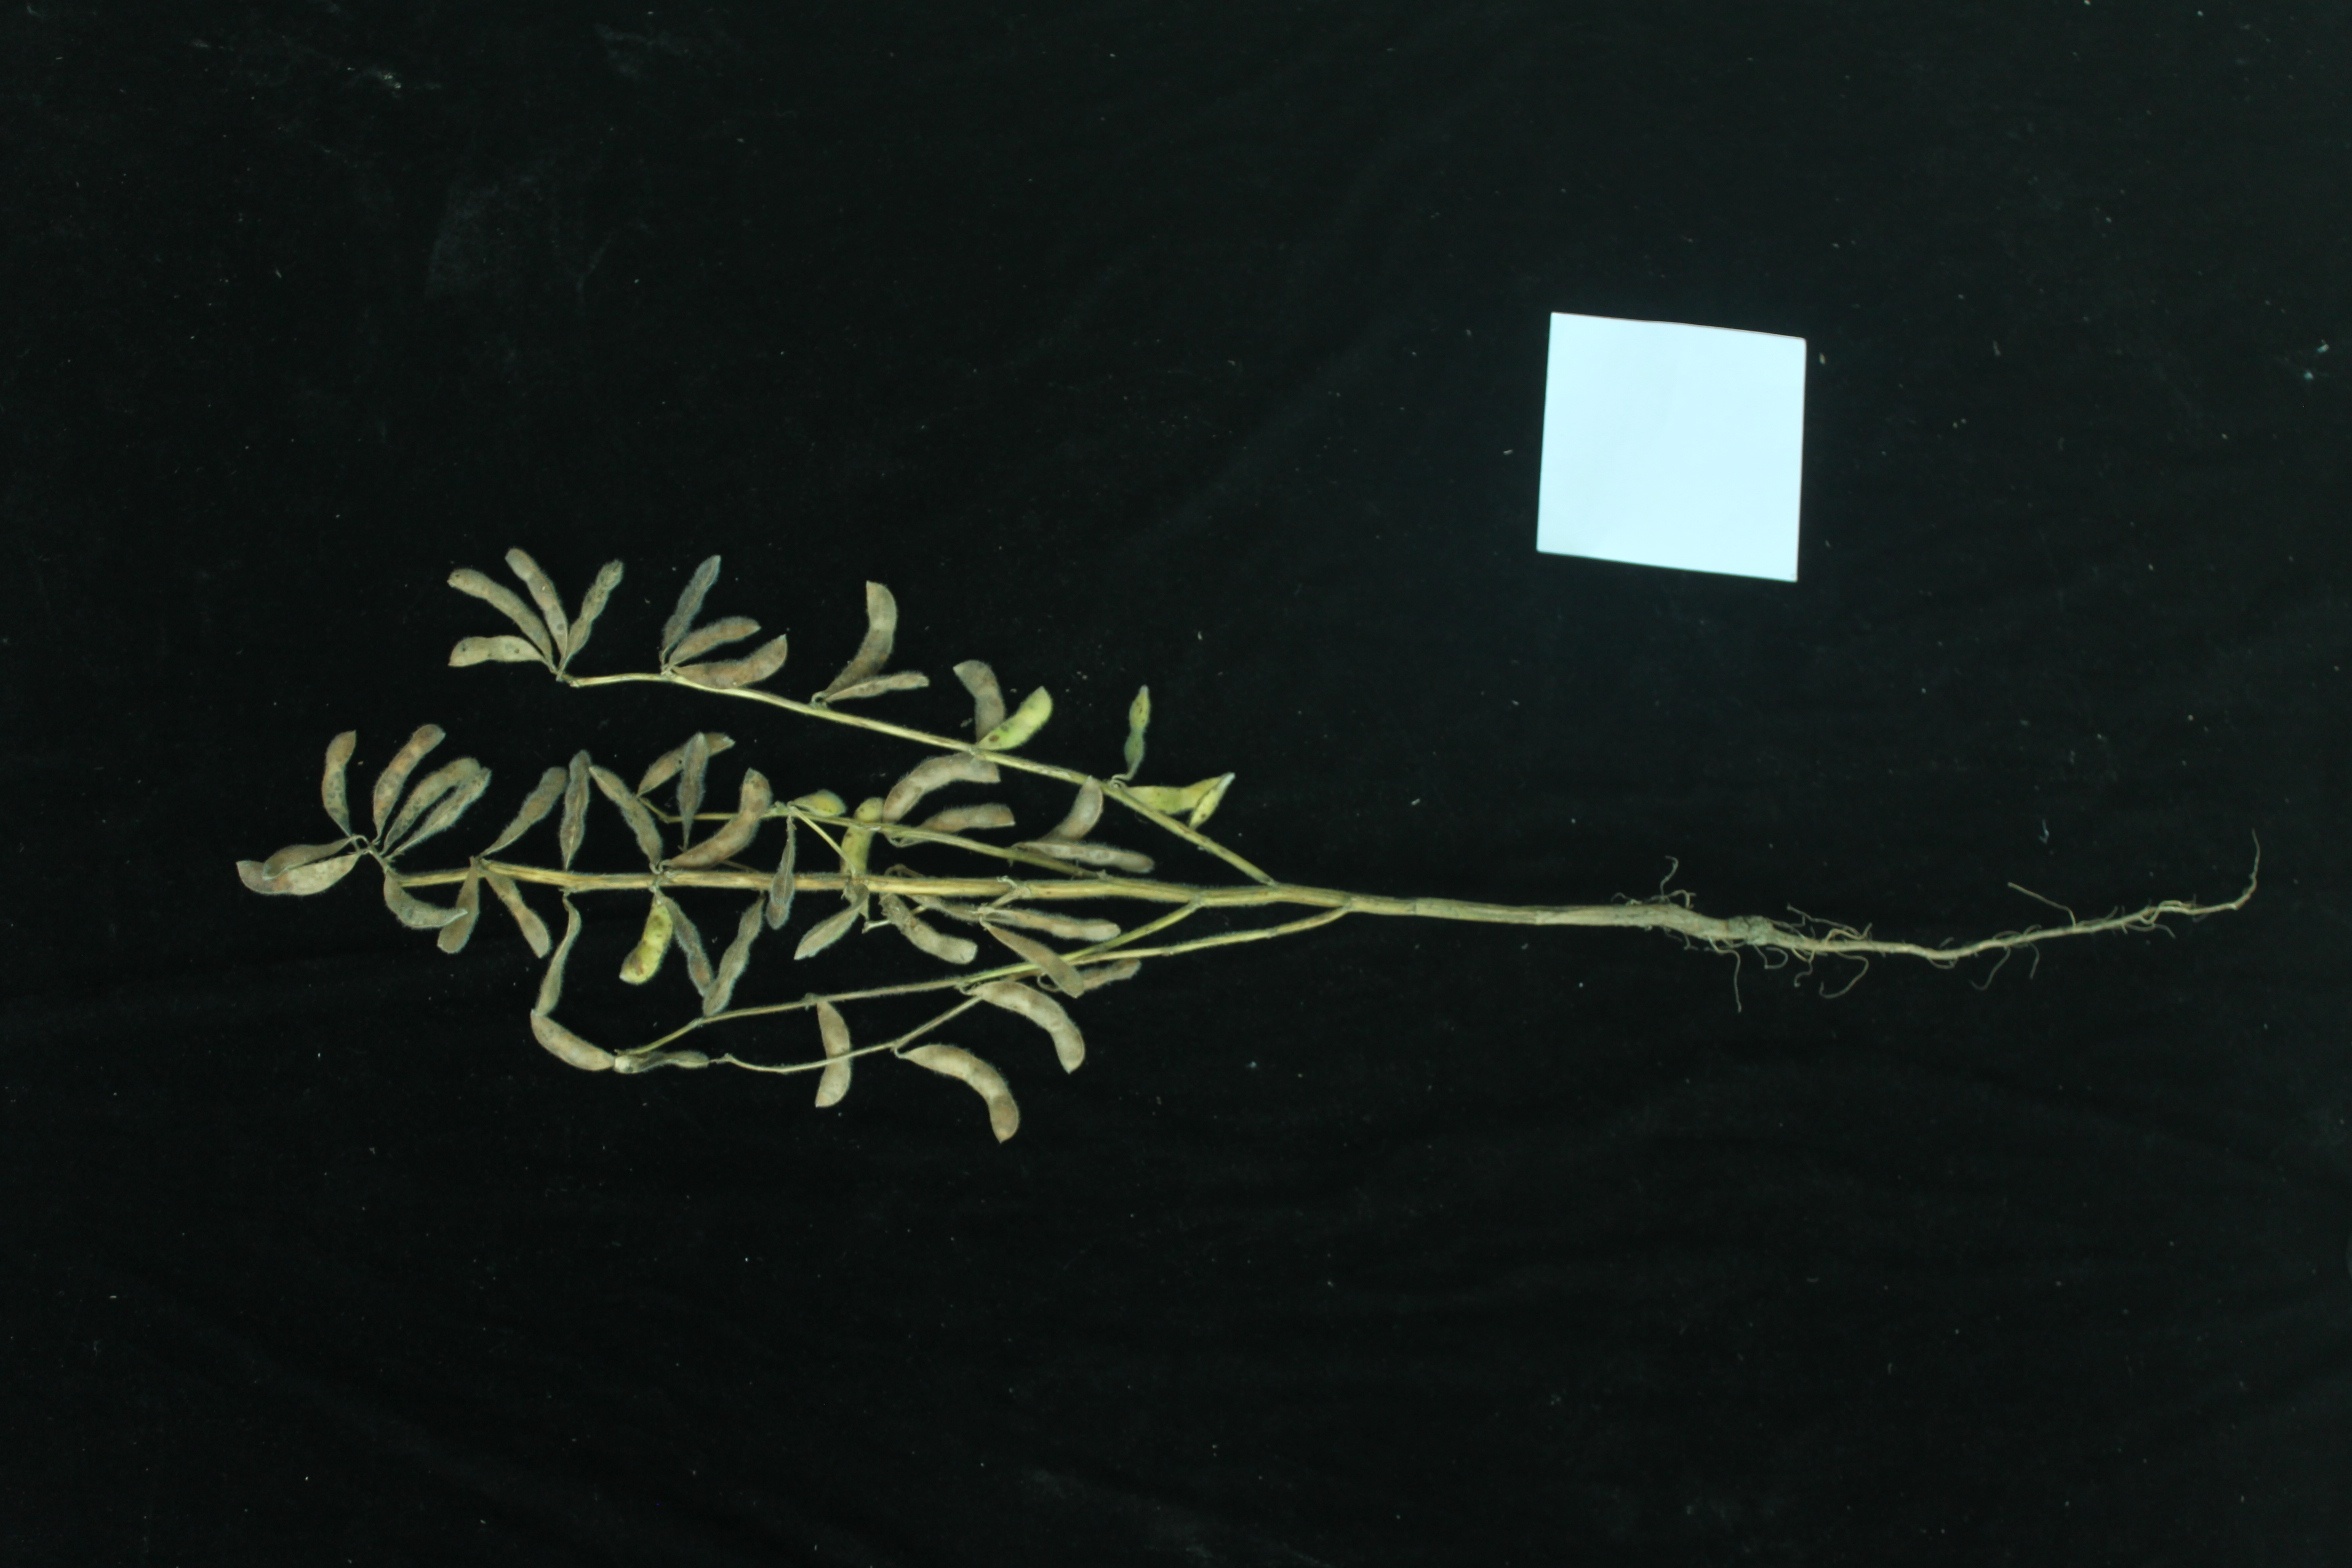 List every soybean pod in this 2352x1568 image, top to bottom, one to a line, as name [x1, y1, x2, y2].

soybean pod [506, 550, 567, 658]
soybean pod [662, 556, 718, 653]
soybean pod [566, 561, 620, 660]
soybean pod [449, 571, 552, 668]
soybean pod [827, 582, 896, 696]
soybean pod [670, 619, 760, 666]
soybean pod [676, 636, 788, 688]
soybean pod [450, 637, 543, 665]
soybean pod [954, 664, 1002, 737]
soybean pod [820, 674, 928, 700]
soybean pod [1124, 686, 1148, 775]
soybean pod [974, 688, 1049, 752]
soybean pod [372, 727, 444, 838]
soybean pod [321, 731, 354, 832]
soybean pod [678, 734, 707, 841]
soybean pod [638, 738, 735, 799]
soybean pod [560, 753, 588, 870]
soybean pod [886, 755, 997, 823]
soybean pod [385, 760, 477, 849]
soybean pod [394, 769, 489, 856]
soybean pod [588, 769, 660, 864]
soybean pod [665, 769, 769, 867]
soybean pod [480, 772, 564, 855]
soybean pod [1123, 778, 1226, 814]
soybean pod [1039, 780, 1102, 842]
soybean pod [783, 793, 845, 816]
soybean pod [842, 798, 884, 920]
soybean pod [921, 807, 1014, 832]
soybean pod [770, 817, 794, 927]
soybean pod [264, 837, 361, 879]
soybean pod [1019, 843, 1152, 872]
soybean pod [237, 855, 361, 897]
soybean pod [439, 859, 477, 954]
soybean pod [479, 862, 548, 959]
soybean pod [386, 871, 463, 928]
soybean pod [795, 886, 866, 961]
soybean pod [622, 892, 671, 983]
soybean pod [882, 894, 976, 963]
soybean pod [663, 897, 709, 996]
soybean pod [538, 901, 577, 1018]
soybean pod [704, 902, 764, 1016]
soybean pod [992, 911, 1119, 941]
soybean pod [986, 927, 1082, 1000]
soybean pod [1056, 959, 1138, 990]
soybean pod [969, 982, 1081, 1073]
soybean pod [816, 1000, 849, 1106]
soybean pod [528, 1009, 615, 1071]
soybean pod [901, 1043, 1016, 1142]
soybean pod [614, 1051, 708, 1075]